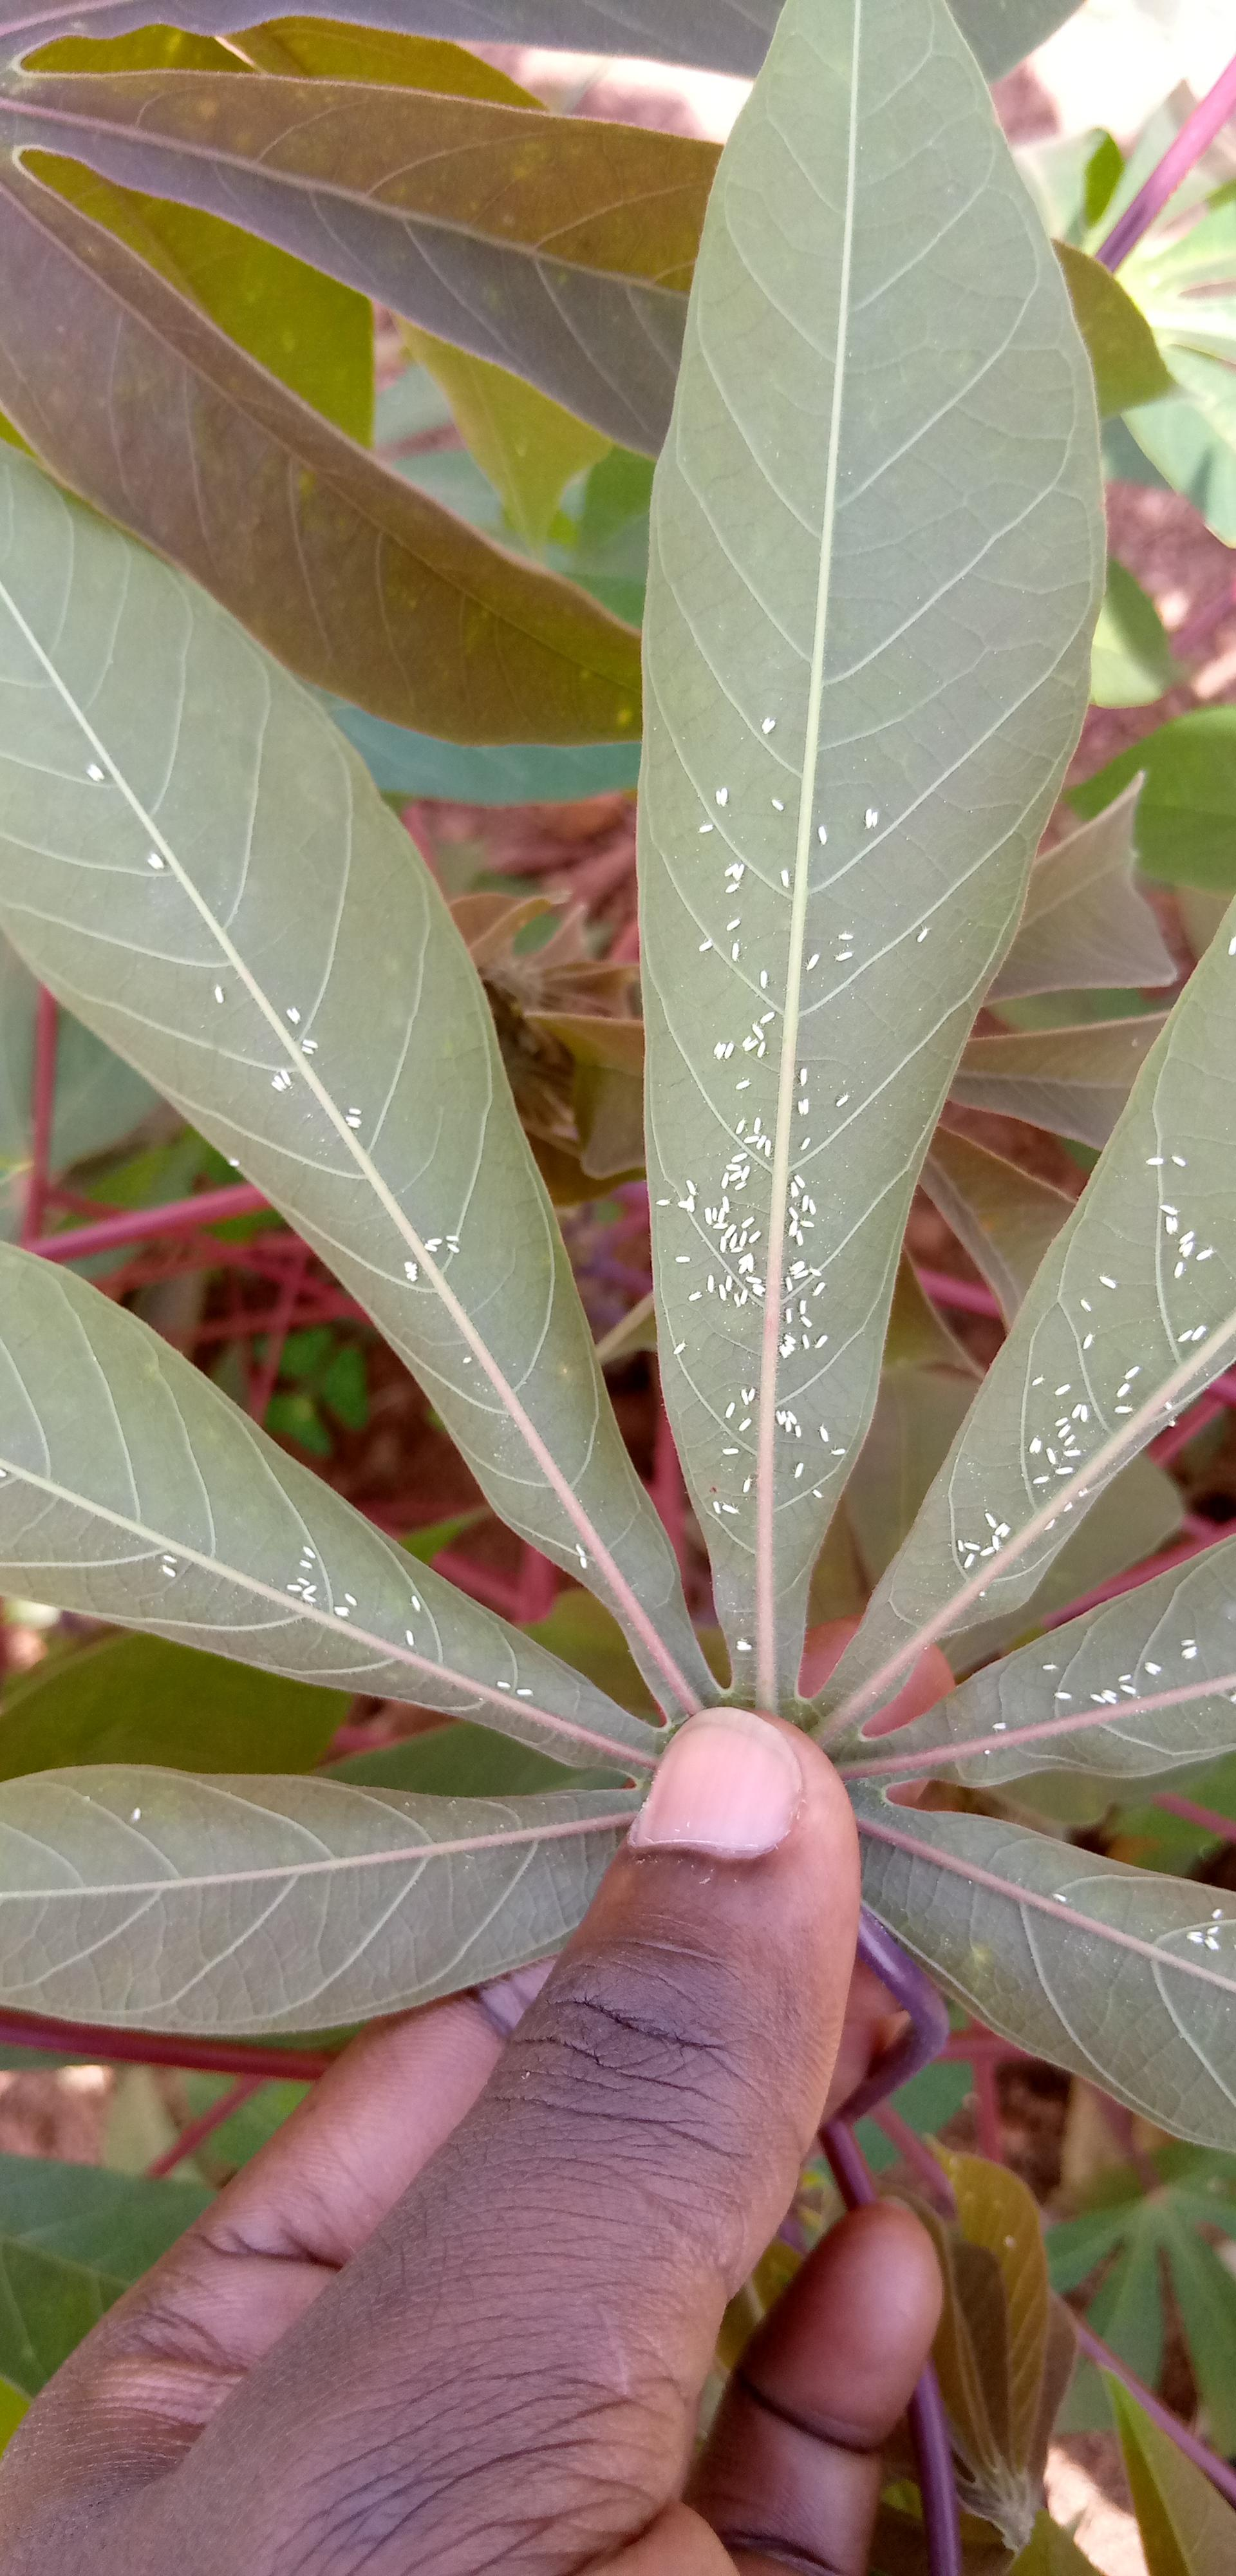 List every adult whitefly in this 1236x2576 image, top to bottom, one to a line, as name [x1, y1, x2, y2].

whitefly [762, 716, 772, 730]
whitefly [763, 721, 776, 735]
whitefly [88, 762, 104, 780]
whitefly [86, 765, 96, 782]
whitefly [720, 786, 731, 807]
whitefly [715, 789, 722, 808]
whitefly [769, 797, 785, 813]
whitefly [863, 807, 873, 831]
whitefly [872, 810, 879, 830]
whitefly [697, 823, 715, 835]
whitefly [816, 824, 828, 846]
whitefly [150, 851, 165, 870]
whitefly [146, 857, 158, 870]
whitefly [731, 861, 746, 882]
whitefly [723, 864, 732, 880]
whitefly [779, 867, 790, 889]
whitefly [724, 880, 739, 895]
whitefly [725, 918, 742, 931]
whitefly [915, 924, 930, 945]
whitefly [836, 932, 854, 942]
whitefly [1228, 934, 1236, 956]
whitefly [696, 938, 715, 956]
whitefly [729, 941, 743, 963]
whitefly [832, 951, 854, 963]
whitefly [804, 953, 821, 971]
whitefly [758, 969, 769, 990]
whitefly [212, 984, 224, 1005]
whitefly [292, 1006, 302, 1023]
whitefly [285, 1007, 297, 1026]
whitefly [759, 1011, 778, 1025]
whitefly [751, 1022, 763, 1040]
whitefly [738, 1034, 751, 1046]
whitefly [301, 1038, 317, 1048]
whitefly [744, 1039, 757, 1054]
whitefly [713, 1040, 726, 1061]
whitefly [726, 1040, 733, 1062]
whitefly [756, 1040, 766, 1058]
whitefly [299, 1045, 315, 1056]
whitefly [797, 1066, 809, 1086]
whitefly [278, 1068, 292, 1086]
whitefly [272, 1074, 286, 1090]
whitefly [734, 1078, 751, 1092]
whitefly [270, 1080, 283, 1092]
whitefly [835, 1092, 849, 1109]
whitefly [803, 1097, 811, 1117]
whitefly [797, 1098, 804, 1119]
whitefly [347, 1104, 362, 1115]
whitefly [344, 1115, 363, 1128]
whitefly [753, 1116, 761, 1135]
whitefly [734, 1118, 749, 1135]
whitefly [344, 1121, 362, 1132]
whitefly [742, 1133, 758, 1145]
whitefly [799, 1135, 811, 1151]
whitefly [756, 1137, 763, 1153]
whitefly [764, 1137, 772, 1160]
whitefly [730, 1151, 750, 1164]
whitefly [1145, 1155, 1165, 1168]
whitefly [1169, 1155, 1188, 1168]
whitefly [226, 1157, 242, 1169]
whitefly [724, 1162, 742, 1172]
whitefly [720, 1170, 728, 1191]
whitefly [729, 1170, 742, 1183]
whitefly [792, 1172, 806, 1191]
whitefly [684, 1178, 697, 1196]
whitefly [733, 1179, 747, 1192]
whitefly [790, 1181, 798, 1199]
whitefly [801, 1194, 810, 1213]
whitefly [720, 1195, 731, 1214]
whitefly [686, 1196, 696, 1214]
whitefly [653, 1198, 671, 1208]
whitefly [808, 1198, 818, 1217]
whitefly [675, 1199, 685, 1209]
whitefly [1159, 1203, 1179, 1216]
whitefly [703, 1206, 712, 1226]
whitefly [711, 1206, 717, 1222]
whitefly [787, 1206, 798, 1220]
whitefly [1164, 1214, 1172, 1235]
whitefly [741, 1215, 756, 1228]
whitefly [1172, 1217, 1181, 1233]
whitefly [787, 1218, 799, 1238]
whitefly [798, 1219, 813, 1228]
whitefly [711, 1221, 727, 1230]
whitefly [1181, 1229, 1195, 1244]
whitefly [748, 1229, 762, 1245]
whitefly [796, 1230, 804, 1248]
whitefly [739, 1231, 750, 1247]
whitefly [729, 1231, 738, 1247]
whitefly [444, 1233, 460, 1243]
whitefly [718, 1236, 729, 1255]
whitefly [426, 1237, 443, 1247]
whitefly [1179, 1240, 1193, 1256]
whitefly [422, 1242, 437, 1253]
whitefly [445, 1242, 461, 1255]
whitefly [729, 1245, 745, 1255]
whitefly [1195, 1247, 1217, 1263]
whitefly [747, 1251, 755, 1273]
whitefly [673, 1254, 691, 1265]
whitefly [738, 1254, 747, 1276]
whitefly [402, 1260, 422, 1273]
whitefly [1174, 1260, 1185, 1281]
whitefly [787, 1260, 807, 1273]
whitefly [808, 1265, 822, 1278]
whitefly [404, 1271, 419, 1287]
whitefly [706, 1273, 715, 1294]
whitefly [724, 1273, 733, 1292]
whitefly [1097, 1274, 1117, 1291]
whitefly [744, 1274, 762, 1284]
whitefly [784, 1275, 793, 1293]
whitefly [812, 1280, 825, 1297]
whitefly [717, 1282, 728, 1302]
whitefly [751, 1284, 765, 1298]
whitefly [740, 1287, 749, 1305]
whitefly [688, 1290, 704, 1303]
whitefly [732, 1291, 741, 1309]
whitefly [798, 1298, 807, 1315]
whitefly [1077, 1298, 1092, 1314]
whitefly [783, 1306, 794, 1325]
whitefly [798, 1314, 812, 1329]
whitefly [1191, 1323, 1204, 1343]
whitefly [1178, 1329, 1193, 1344]
whitefly [800, 1332, 811, 1351]
whitefly [1080, 1332, 1095, 1350]
whitefly [782, 1332, 796, 1343]
whitefly [814, 1334, 829, 1350]
whitefly [783, 1340, 796, 1352]
whitefly [671, 1341, 688, 1356]
whitefly [776, 1343, 793, 1359]
whitefly [461, 1355, 474, 1366]
whitefly [1124, 1365, 1141, 1380]
whitefly [1031, 1374, 1045, 1388]
whitefly [1054, 1382, 1071, 1397]
whitefly [1115, 1382, 1132, 1399]
whitefly [748, 1385, 757, 1402]
whitefly [739, 1386, 749, 1405]
whitefly [724, 1399, 736, 1418]
whitefly [1163, 1401, 1173, 1411]
whitefly [1070, 1403, 1081, 1420]
whitefly [1080, 1404, 1089, 1424]
whitefly [1112, 1404, 1134, 1415]
whitefly [774, 1408, 782, 1426]
whitefly [785, 1409, 800, 1425]
whitefly [780, 1410, 789, 1425]
whitefly [1055, 1415, 1067, 1428]
whitefly [738, 1416, 753, 1434]
whitefly [784, 1417, 792, 1434]
whitefly [1166, 1418, 1177, 1428]
whitefly [1058, 1421, 1070, 1438]
whitefly [793, 1424, 803, 1439]
whitefly [818, 1425, 829, 1443]
whitefly [1065, 1433, 1075, 1444]
whitefly [1028, 1436, 1036, 1454]
whitefly [1035, 1438, 1042, 1455]
whitefly [720, 1446, 740, 1455]
whitefly [828, 1446, 846, 1458]
whitefly [1045, 1446, 1056, 1466]
whitefly [1062, 1448, 1081, 1458]
whitefly [791, 1461, 804, 1480]
whitefly [1055, 1464, 1074, 1477]
whitefly [1031, 1473, 1049, 1486]
whitefly [740, 1475, 753, 1496]
whitefly [810, 1487, 825, 1501]
whitefly [711, 1498, 722, 1514]
whitefly [1063, 1500, 1072, 1513]
whitefly [720, 1501, 740, 1516]
whitefly [983, 1511, 997, 1528]
whitefly [1044, 1518, 1054, 1531]
whitefly [995, 1522, 1011, 1539]
whitefly [989, 1533, 1001, 1552]
whitefly [955, 1538, 964, 1553]
whitefly [963, 1540, 980, 1553]
whitefly [574, 1543, 586, 1555]
whitefly [301, 1544, 315, 1558]
whitefly [979, 1547, 993, 1558]
whitefly [161, 1552, 177, 1565]
whitefly [963, 1553, 975, 1571]
whitefly [576, 1555, 592, 1570]
whitefly [297, 1558, 313, 1571]
whitefly [160, 1564, 176, 1579]
whitefly [296, 1577, 311, 1586]
whitefly [285, 1582, 302, 1594]
whitefly [301, 1584, 317, 1595]
whitefly [343, 1591, 359, 1607]
whitefly [409, 1593, 424, 1613]
whitefly [301, 1595, 317, 1604]
whitefly [332, 1605, 350, 1620]
whitefly [404, 1628, 415, 1648]
whitefly [1179, 1636, 1194, 1645]
whitefly [735, 1638, 754, 1653]
whitefly [1180, 1643, 1197, 1659]
whitefly [1182, 1653, 1198, 1662]
whitefly [1143, 1660, 1160, 1672]
whitefly [1039, 1661, 1058, 1672]
whitefly [1141, 1667, 1159, 1676]
whitefly [1115, 1673, 1134, 1682]
whitefly [495, 1680, 511, 1690]
whitefly [1117, 1683, 1138, 1697]
whitefly [514, 1687, 533, 1696]
whitefly [1053, 1689, 1072, 1701]
whitefly [1100, 1689, 1116, 1696]
whitefly [1087, 1692, 1105, 1706]
whitefly [1100, 1694, 1117, 1705]
whitefly [991, 1720, 1007, 1732]
whitefly [128, 1804, 144, 1821]
whitefly [1052, 1889, 1068, 1904]
whitefly [1208, 1906, 1223, 1919]
whitefly [1206, 1925, 1220, 1937]
whitefly [1186, 1931, 1203, 1943]
whitefly [1204, 1935, 1221, 1953]